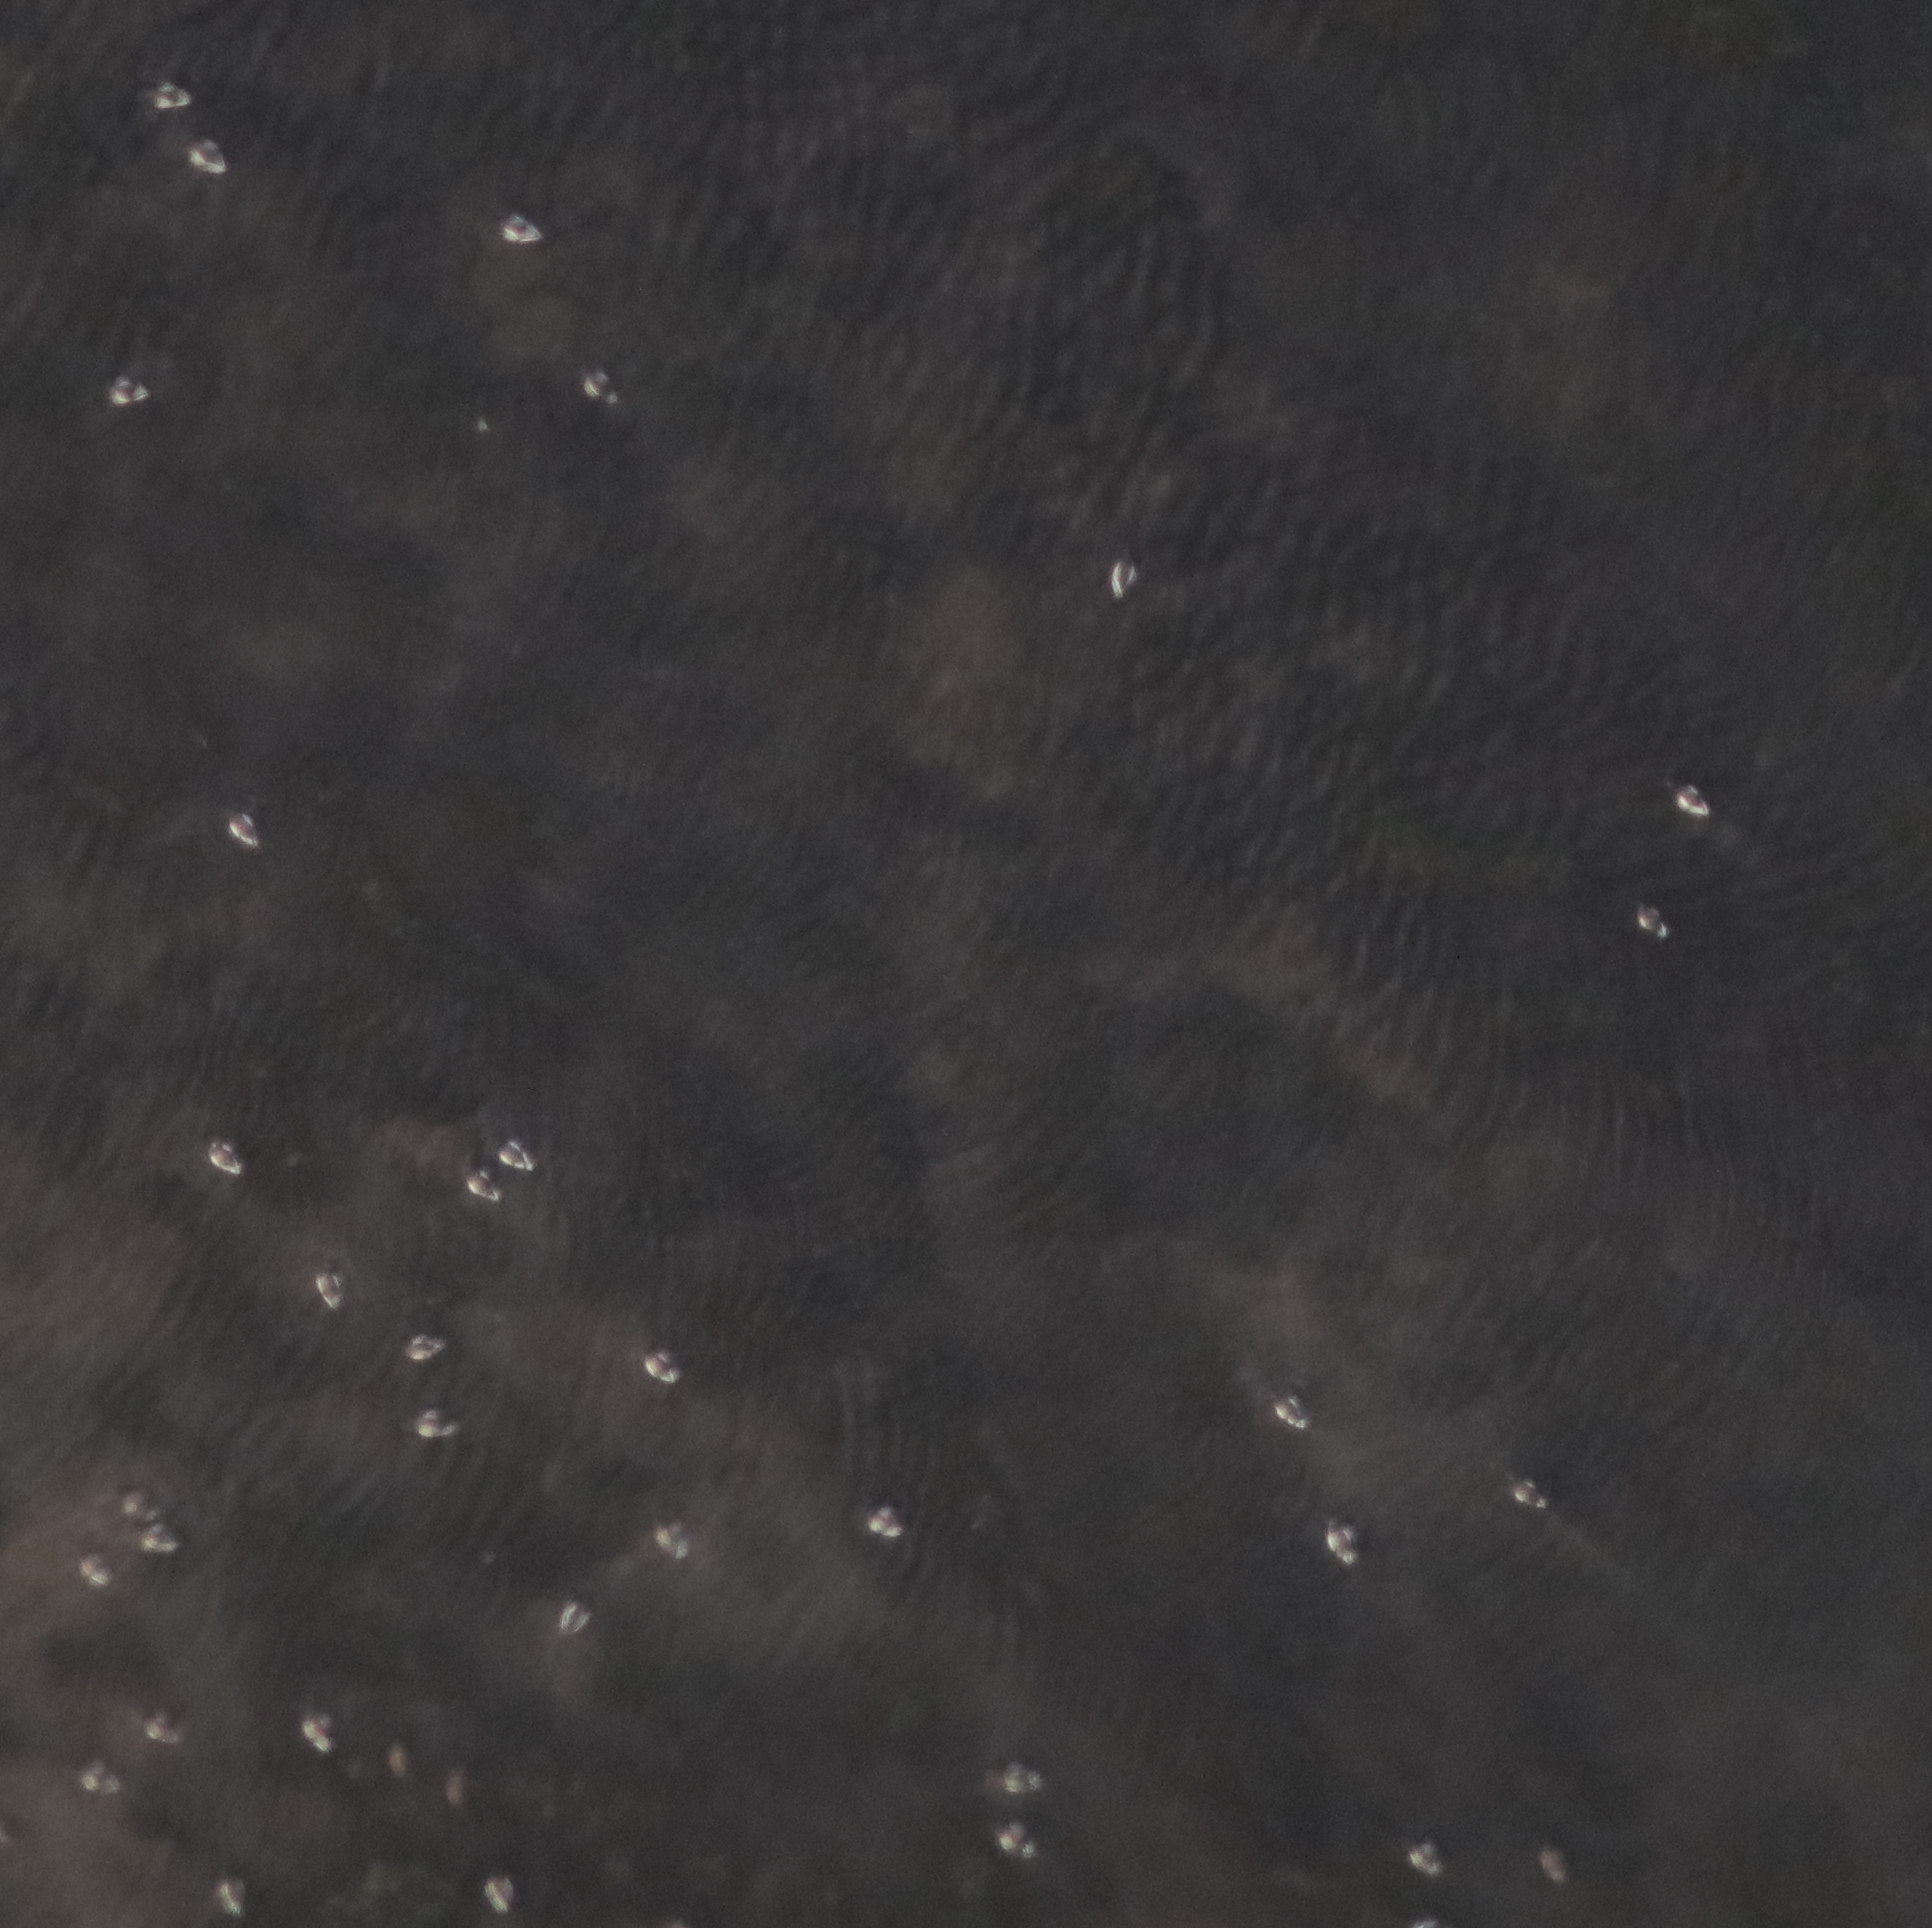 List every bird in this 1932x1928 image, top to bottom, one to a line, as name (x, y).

brant (171, 91)
brant (208, 159)
brant (515, 228)
brant (596, 384)
brant (129, 393)
brant (1122, 575)
brant (1693, 800)
brant (242, 828)
brant (1651, 920)
brant (224, 1156)
brant (514, 1156)
brant (479, 1184)
brant (329, 1289)
brant (426, 1350)
brant (662, 1366)
brant (1291, 1412)
brant (439, 1421)
brant (1528, 1493)
brant (134, 1499)
brant (881, 1519)
brant (160, 1530)
brant (671, 1538)
brant (1343, 1540)
brant (95, 1577)
brant (572, 1618)
brant (168, 1733)
brant (320, 1735)
brant (401, 1762)
brant (1012, 1782)
brant (98, 1783)
brant (461, 1790)
brant (1024, 1845)
brant (1427, 1862)
brant (1556, 1867)
brant (495, 1882)
brant (238, 1890)